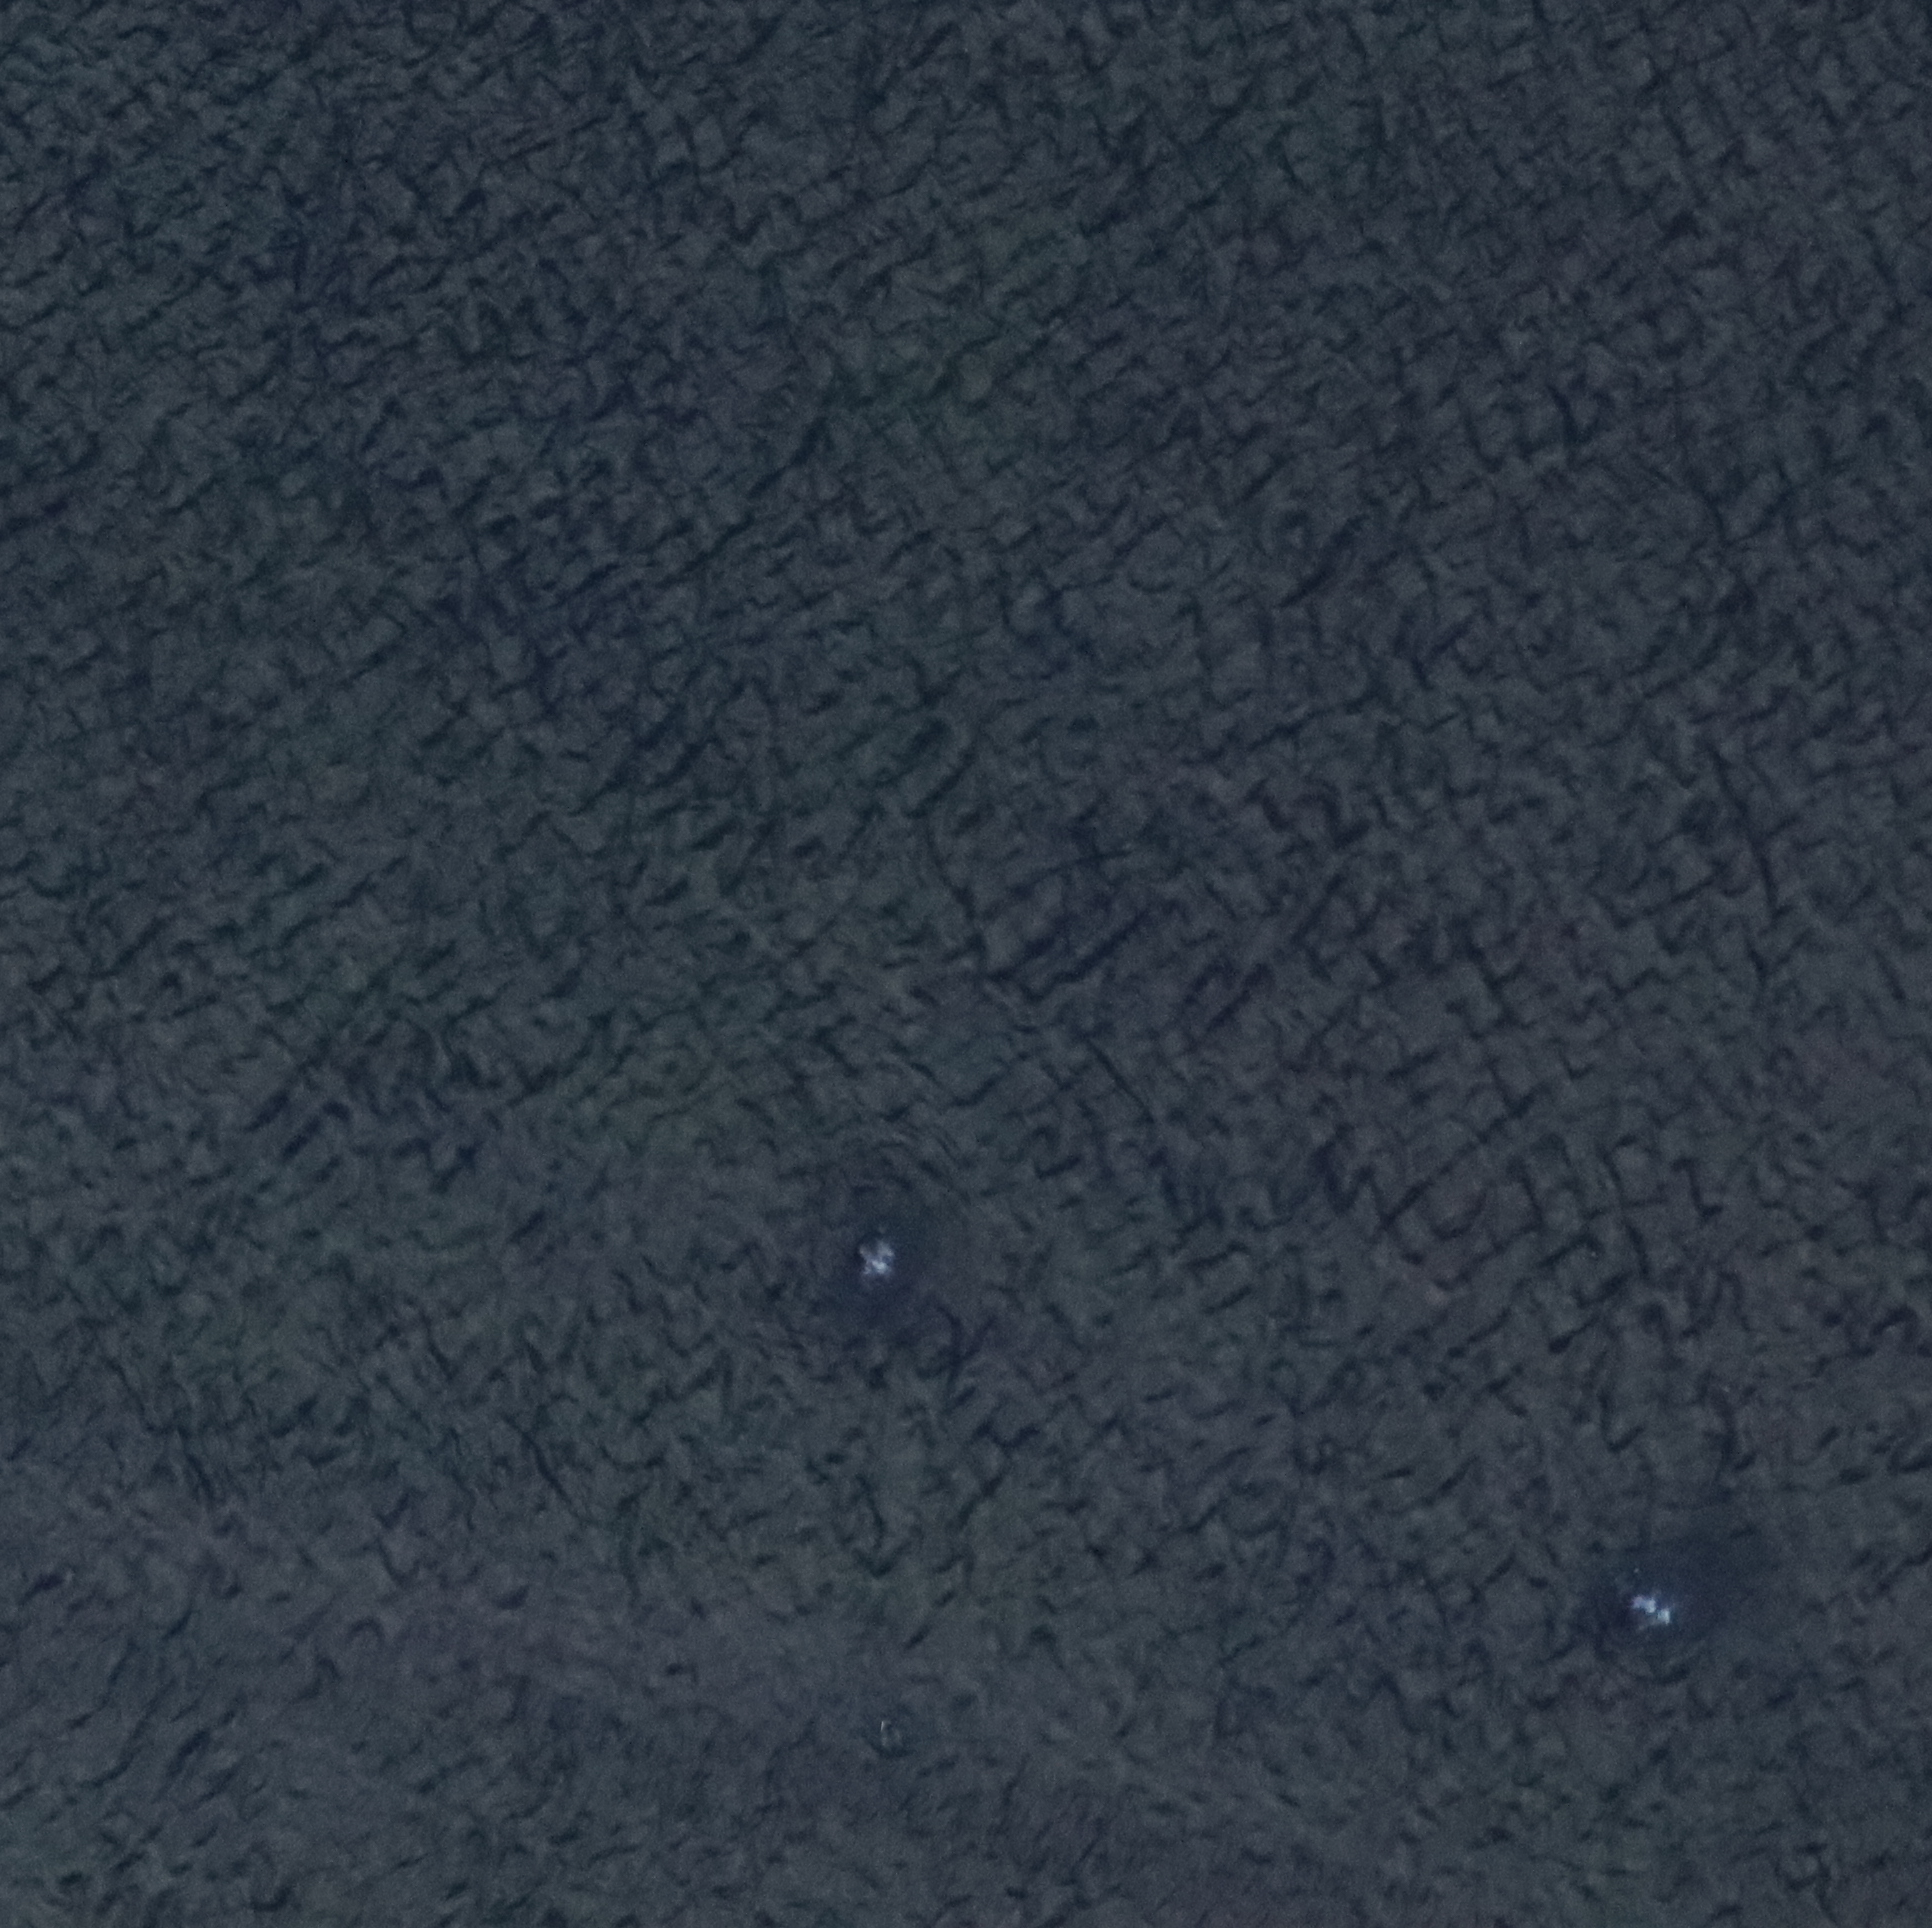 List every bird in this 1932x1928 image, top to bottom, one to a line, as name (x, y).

other bird (880, 1259)
other bird (1649, 1614)
other bird (891, 1740)